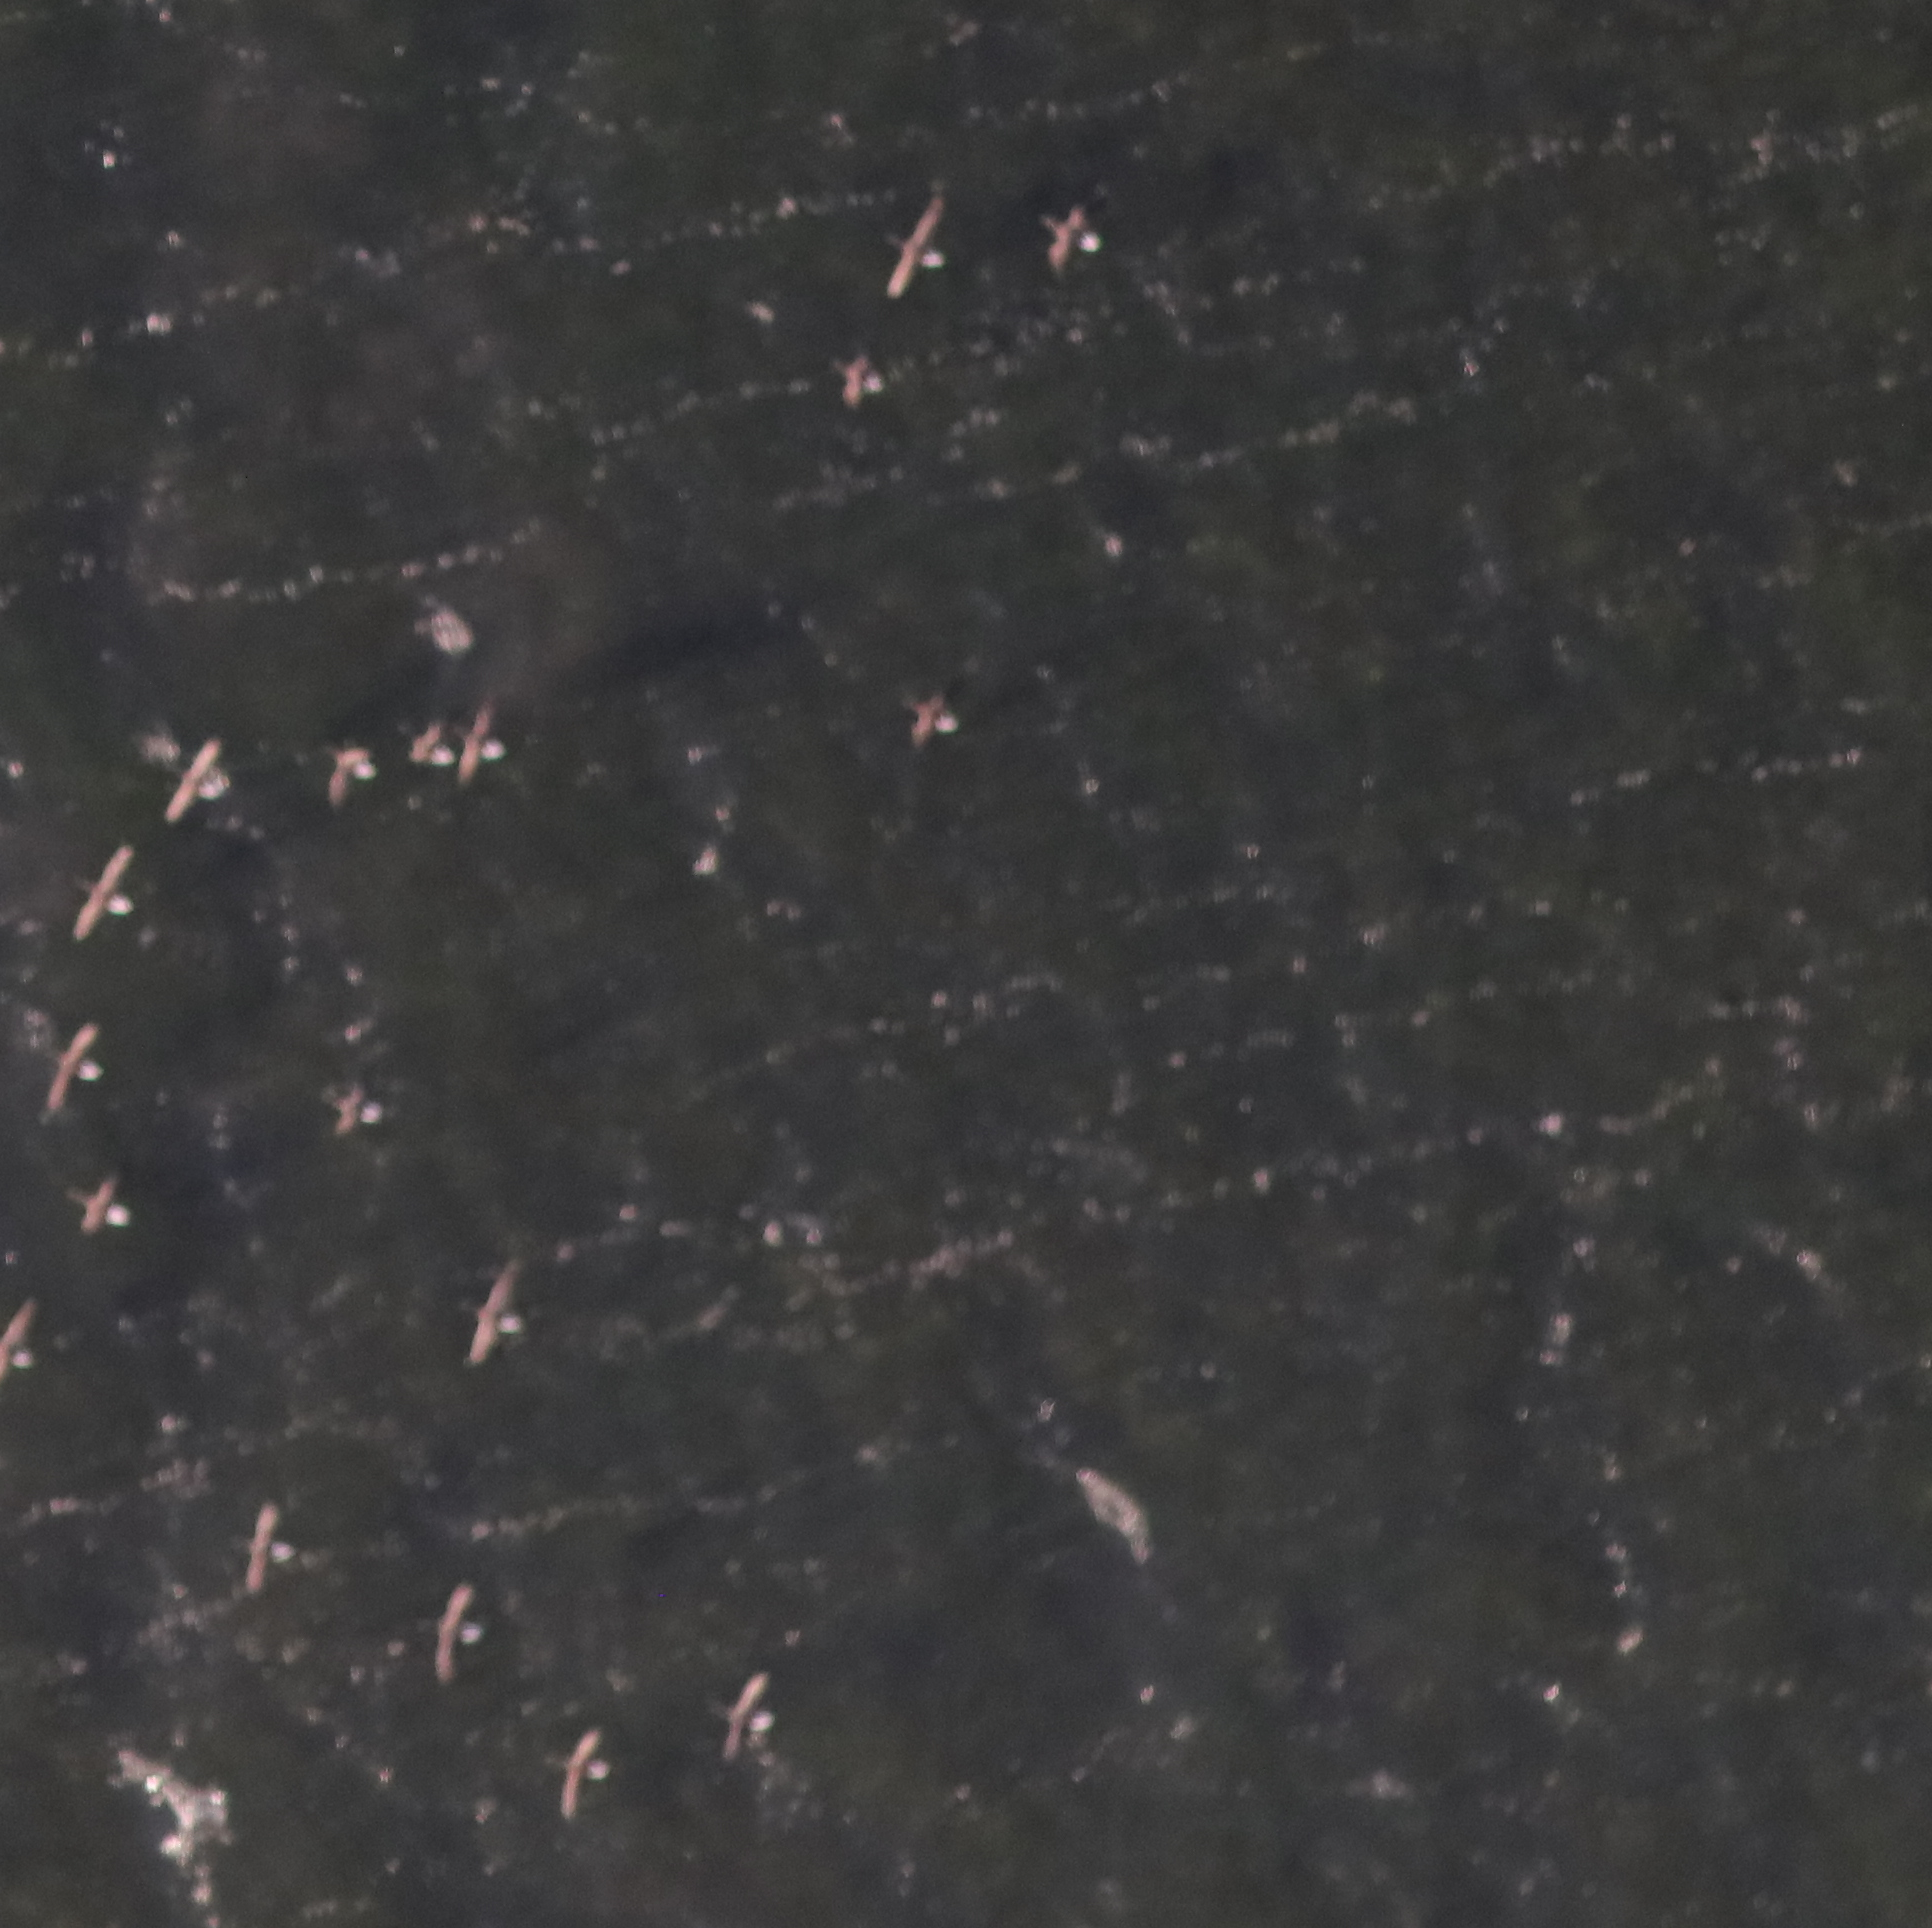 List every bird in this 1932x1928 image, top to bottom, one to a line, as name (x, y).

brant (1071, 234)
brant (910, 248)
brant (857, 374)
brant (931, 718)
brant (479, 745)
brant (428, 747)
brant (352, 769)
brant (198, 777)
brant (108, 900)
brant (67, 1062)
brant (354, 1103)
brant (100, 1207)
brant (493, 1313)
brant (4, 1354)
brant (265, 1547)
brant (450, 1625)
brant (741, 1716)
brant (576, 1763)